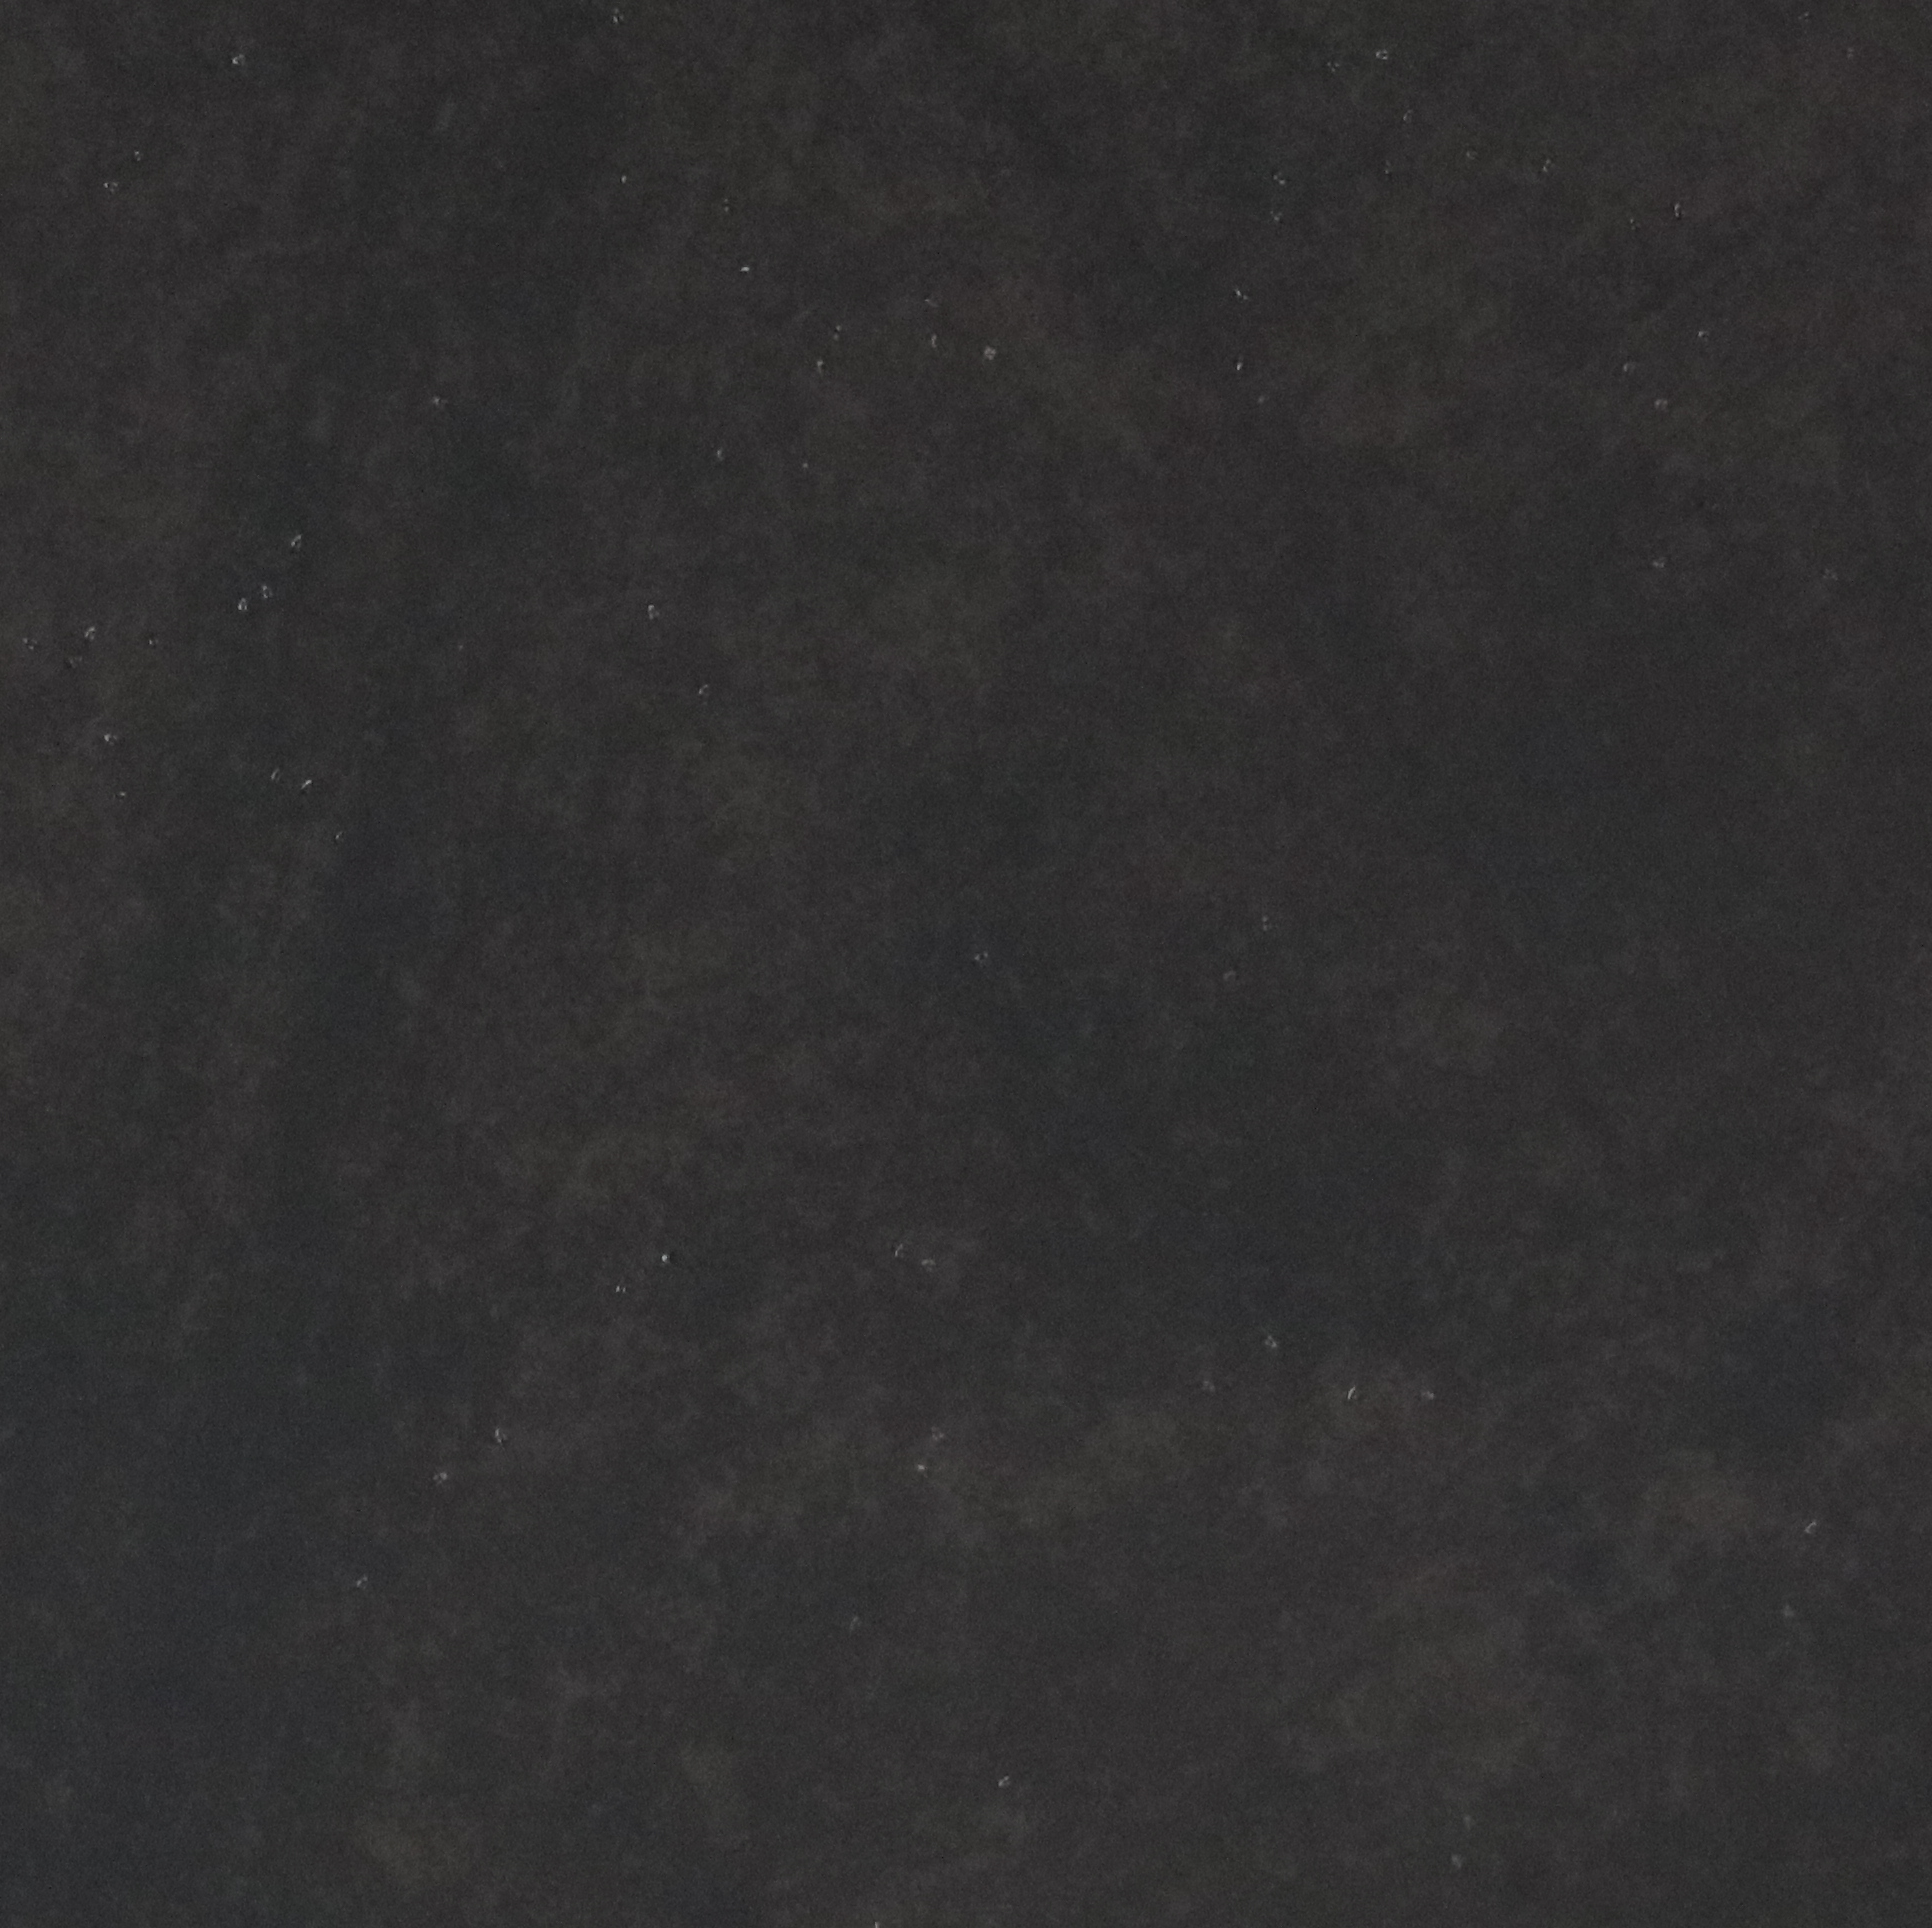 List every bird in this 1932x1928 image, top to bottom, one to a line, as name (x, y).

brant (611, 17)
brant (1797, 19)
brant (1857, 57)
brant (242, 59)
brant (1380, 59)
brant (1335, 70)
brant (1418, 115)
brant (138, 154)
other bird (1476, 158)
brant (1547, 166)
brant (1389, 171)
brant (112, 184)
brant (627, 184)
brant (1282, 184)
brant (726, 198)
brant (1675, 216)
brant (1282, 218)
brant (1632, 234)
brant (748, 260)
brant (1240, 293)
brant (932, 307)
brant (834, 334)
other bird (1706, 334)
brant (931, 339)
brant (980, 353)
brant (827, 364)
brant (1246, 368)
other bird (1633, 371)
brant (1258, 399)
other bird (1669, 400)
brant (437, 401)
brant (713, 457)
brant (808, 459)
brant (292, 538)
other bird (1660, 565)
other bird (1826, 572)
brant (273, 592)
brant (652, 606)
brant (246, 609)
brant (97, 630)
brant (46, 647)
brant (158, 648)
brant (79, 673)
brant (714, 690)
brant (105, 735)
brant (278, 774)
brant (310, 791)
brant (122, 796)
brant (337, 832)
brant (1258, 929)
brant (985, 949)
brant (1225, 982)
brant (891, 1255)
brant (656, 1261)
brant (934, 1269)
brant (621, 1293)
brant (1275, 1349)
brant (1352, 1391)
brant (1215, 1392)
brant (1424, 1400)
brant (497, 1438)
brant (939, 1438)
brant (927, 1471)
brant (446, 1474)
brant (365, 1580)
brant (851, 1625)
brant (1008, 1784)